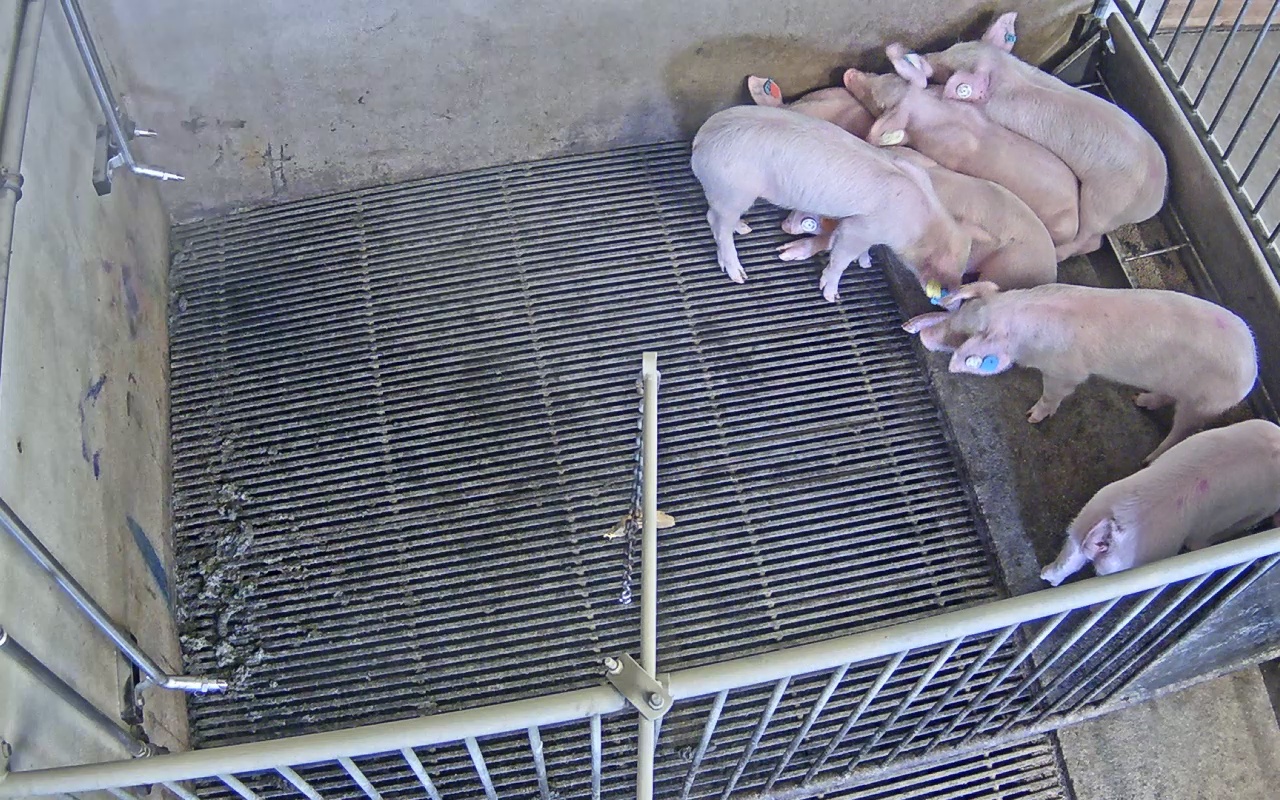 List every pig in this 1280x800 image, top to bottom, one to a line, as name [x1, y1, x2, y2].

pig [920, 10, 1169, 265]
pig [843, 41, 1081, 247]
pig [746, 75, 946, 142]
pig [689, 106, 992, 311]
pig [773, 145, 1060, 331]
pig [920, 279, 1259, 465]
pig [1038, 420, 1278, 593]